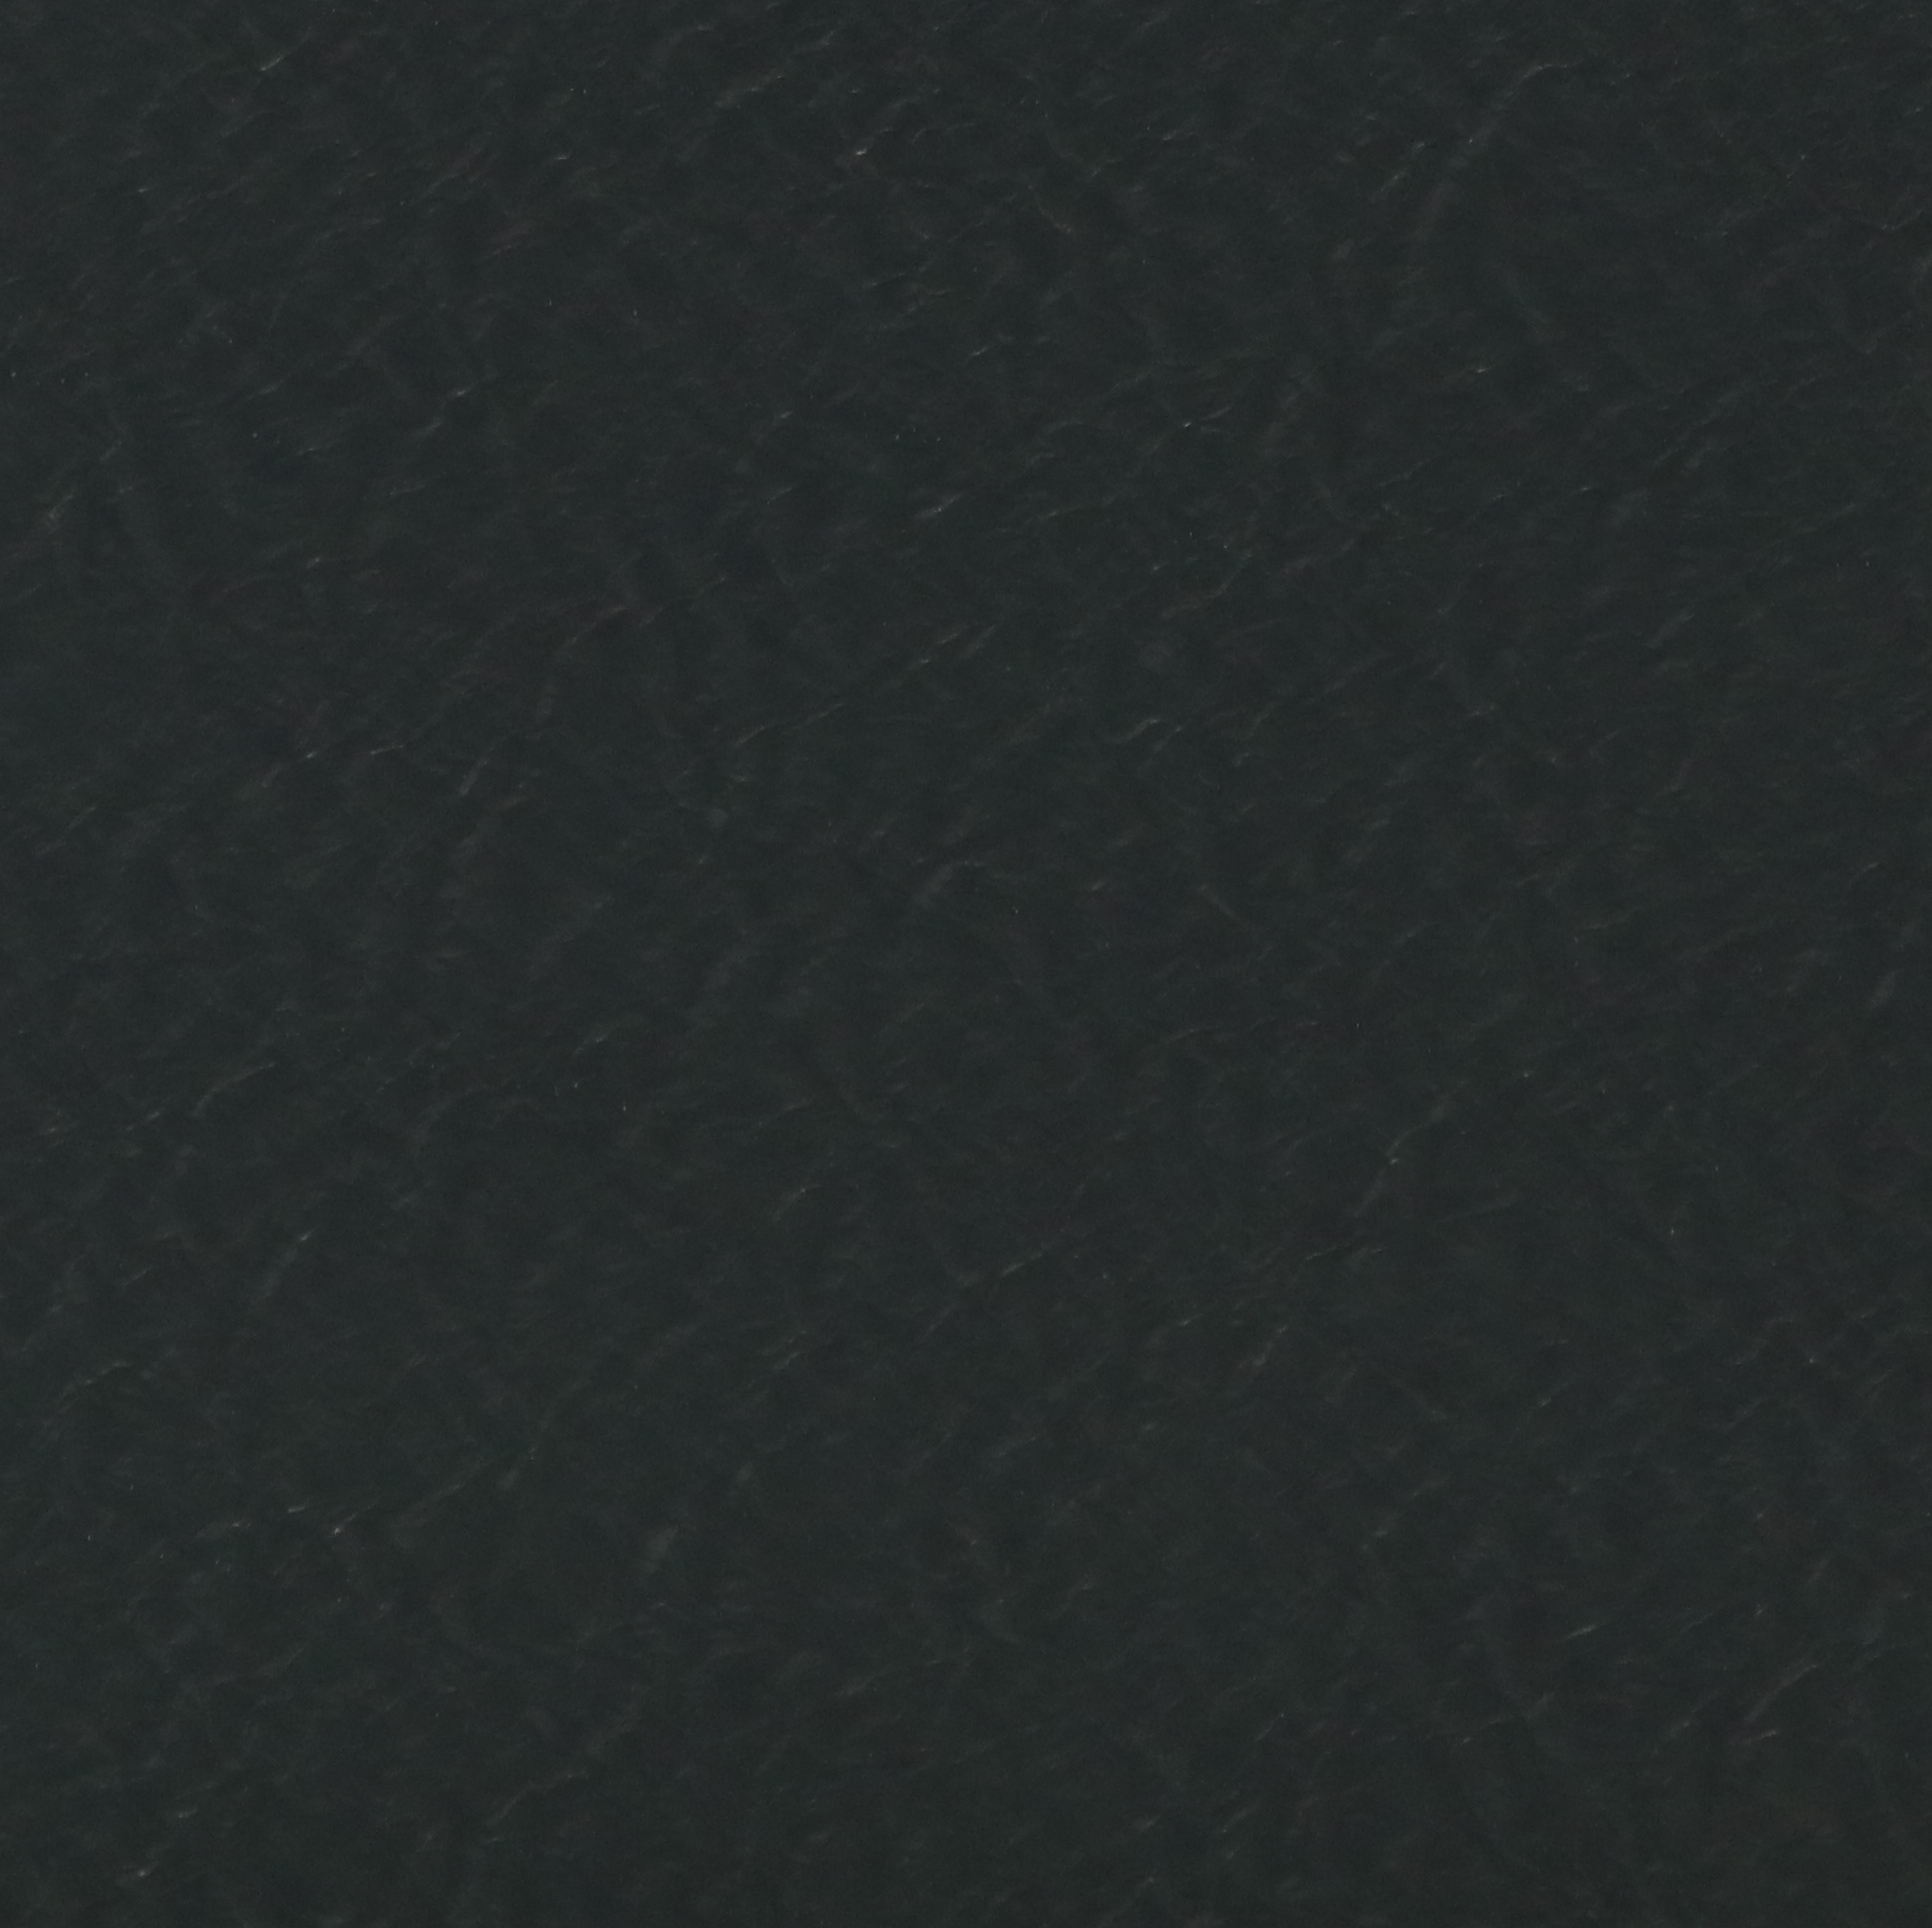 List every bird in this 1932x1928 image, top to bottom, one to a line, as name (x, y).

None